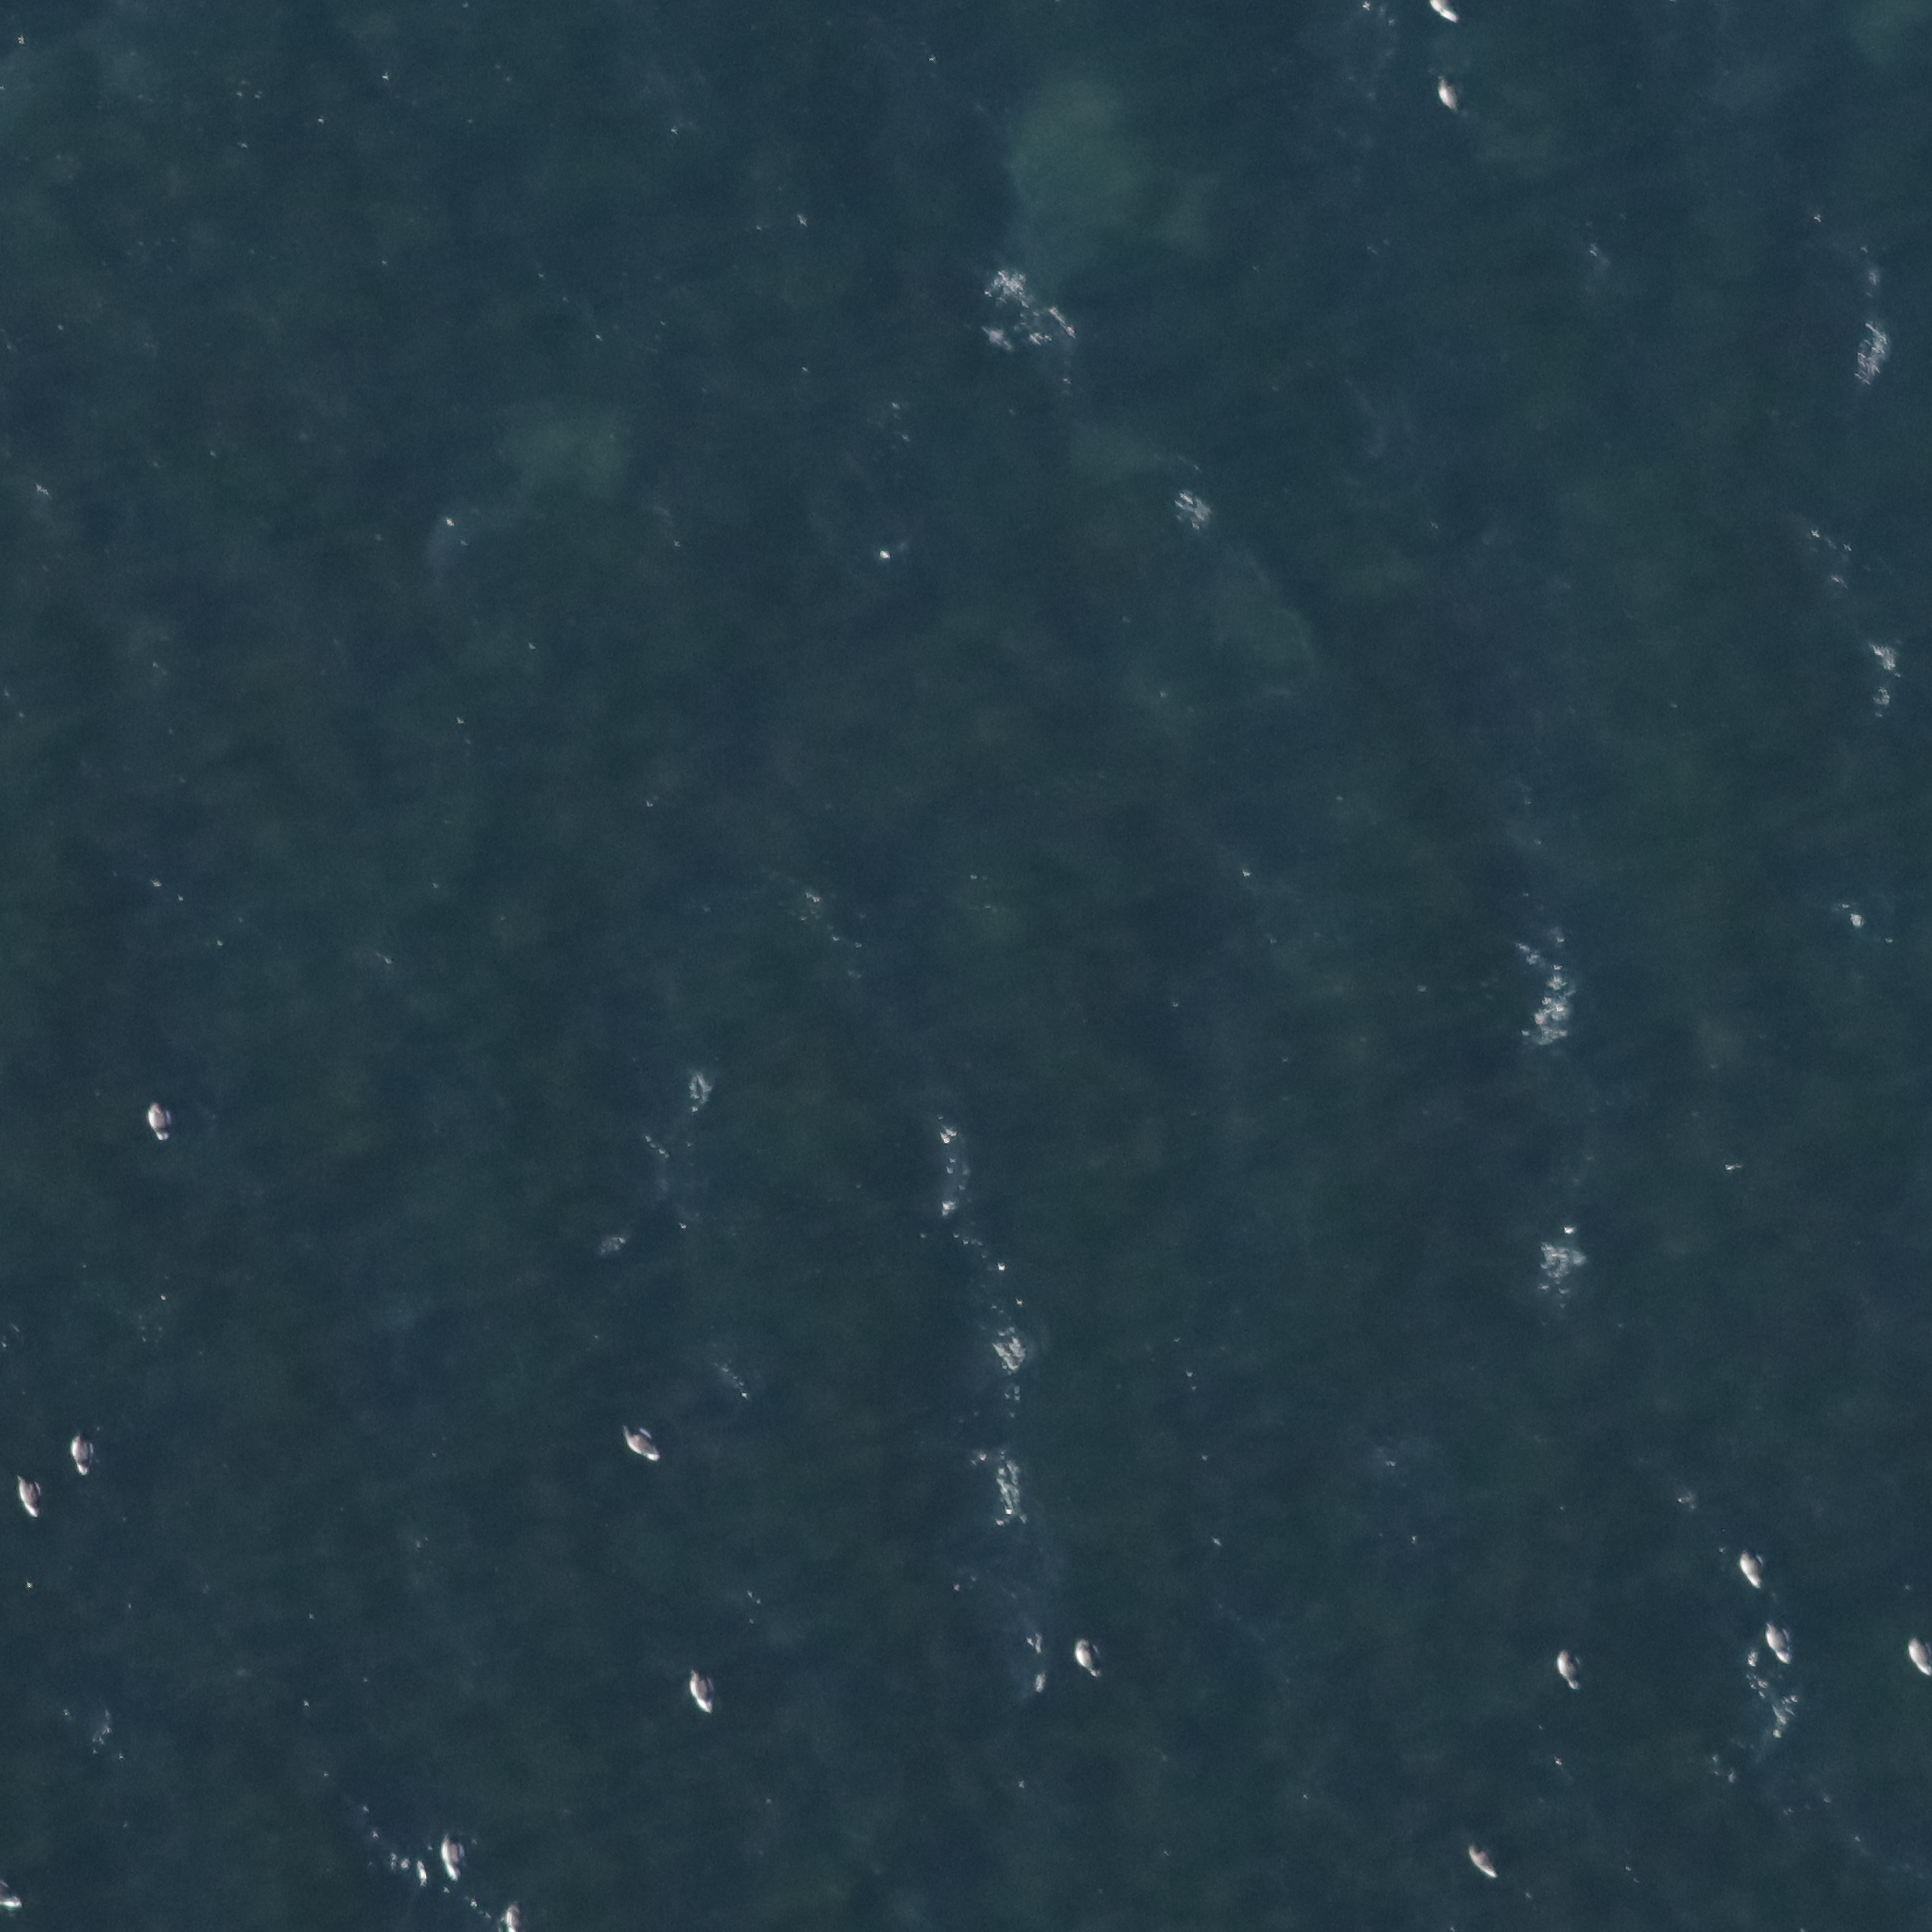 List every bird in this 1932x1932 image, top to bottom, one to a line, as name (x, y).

brant (1447, 88)
brant (159, 1119)
brant (641, 1443)
brant (82, 1451)
brant (31, 1497)
brant (1754, 1565)
brant (1778, 1643)
brant (1086, 1656)
brant (1921, 1656)
brant (1570, 1665)
brant (701, 1690)
brant (1479, 1854)
brant (453, 1855)
brant (516, 1921)